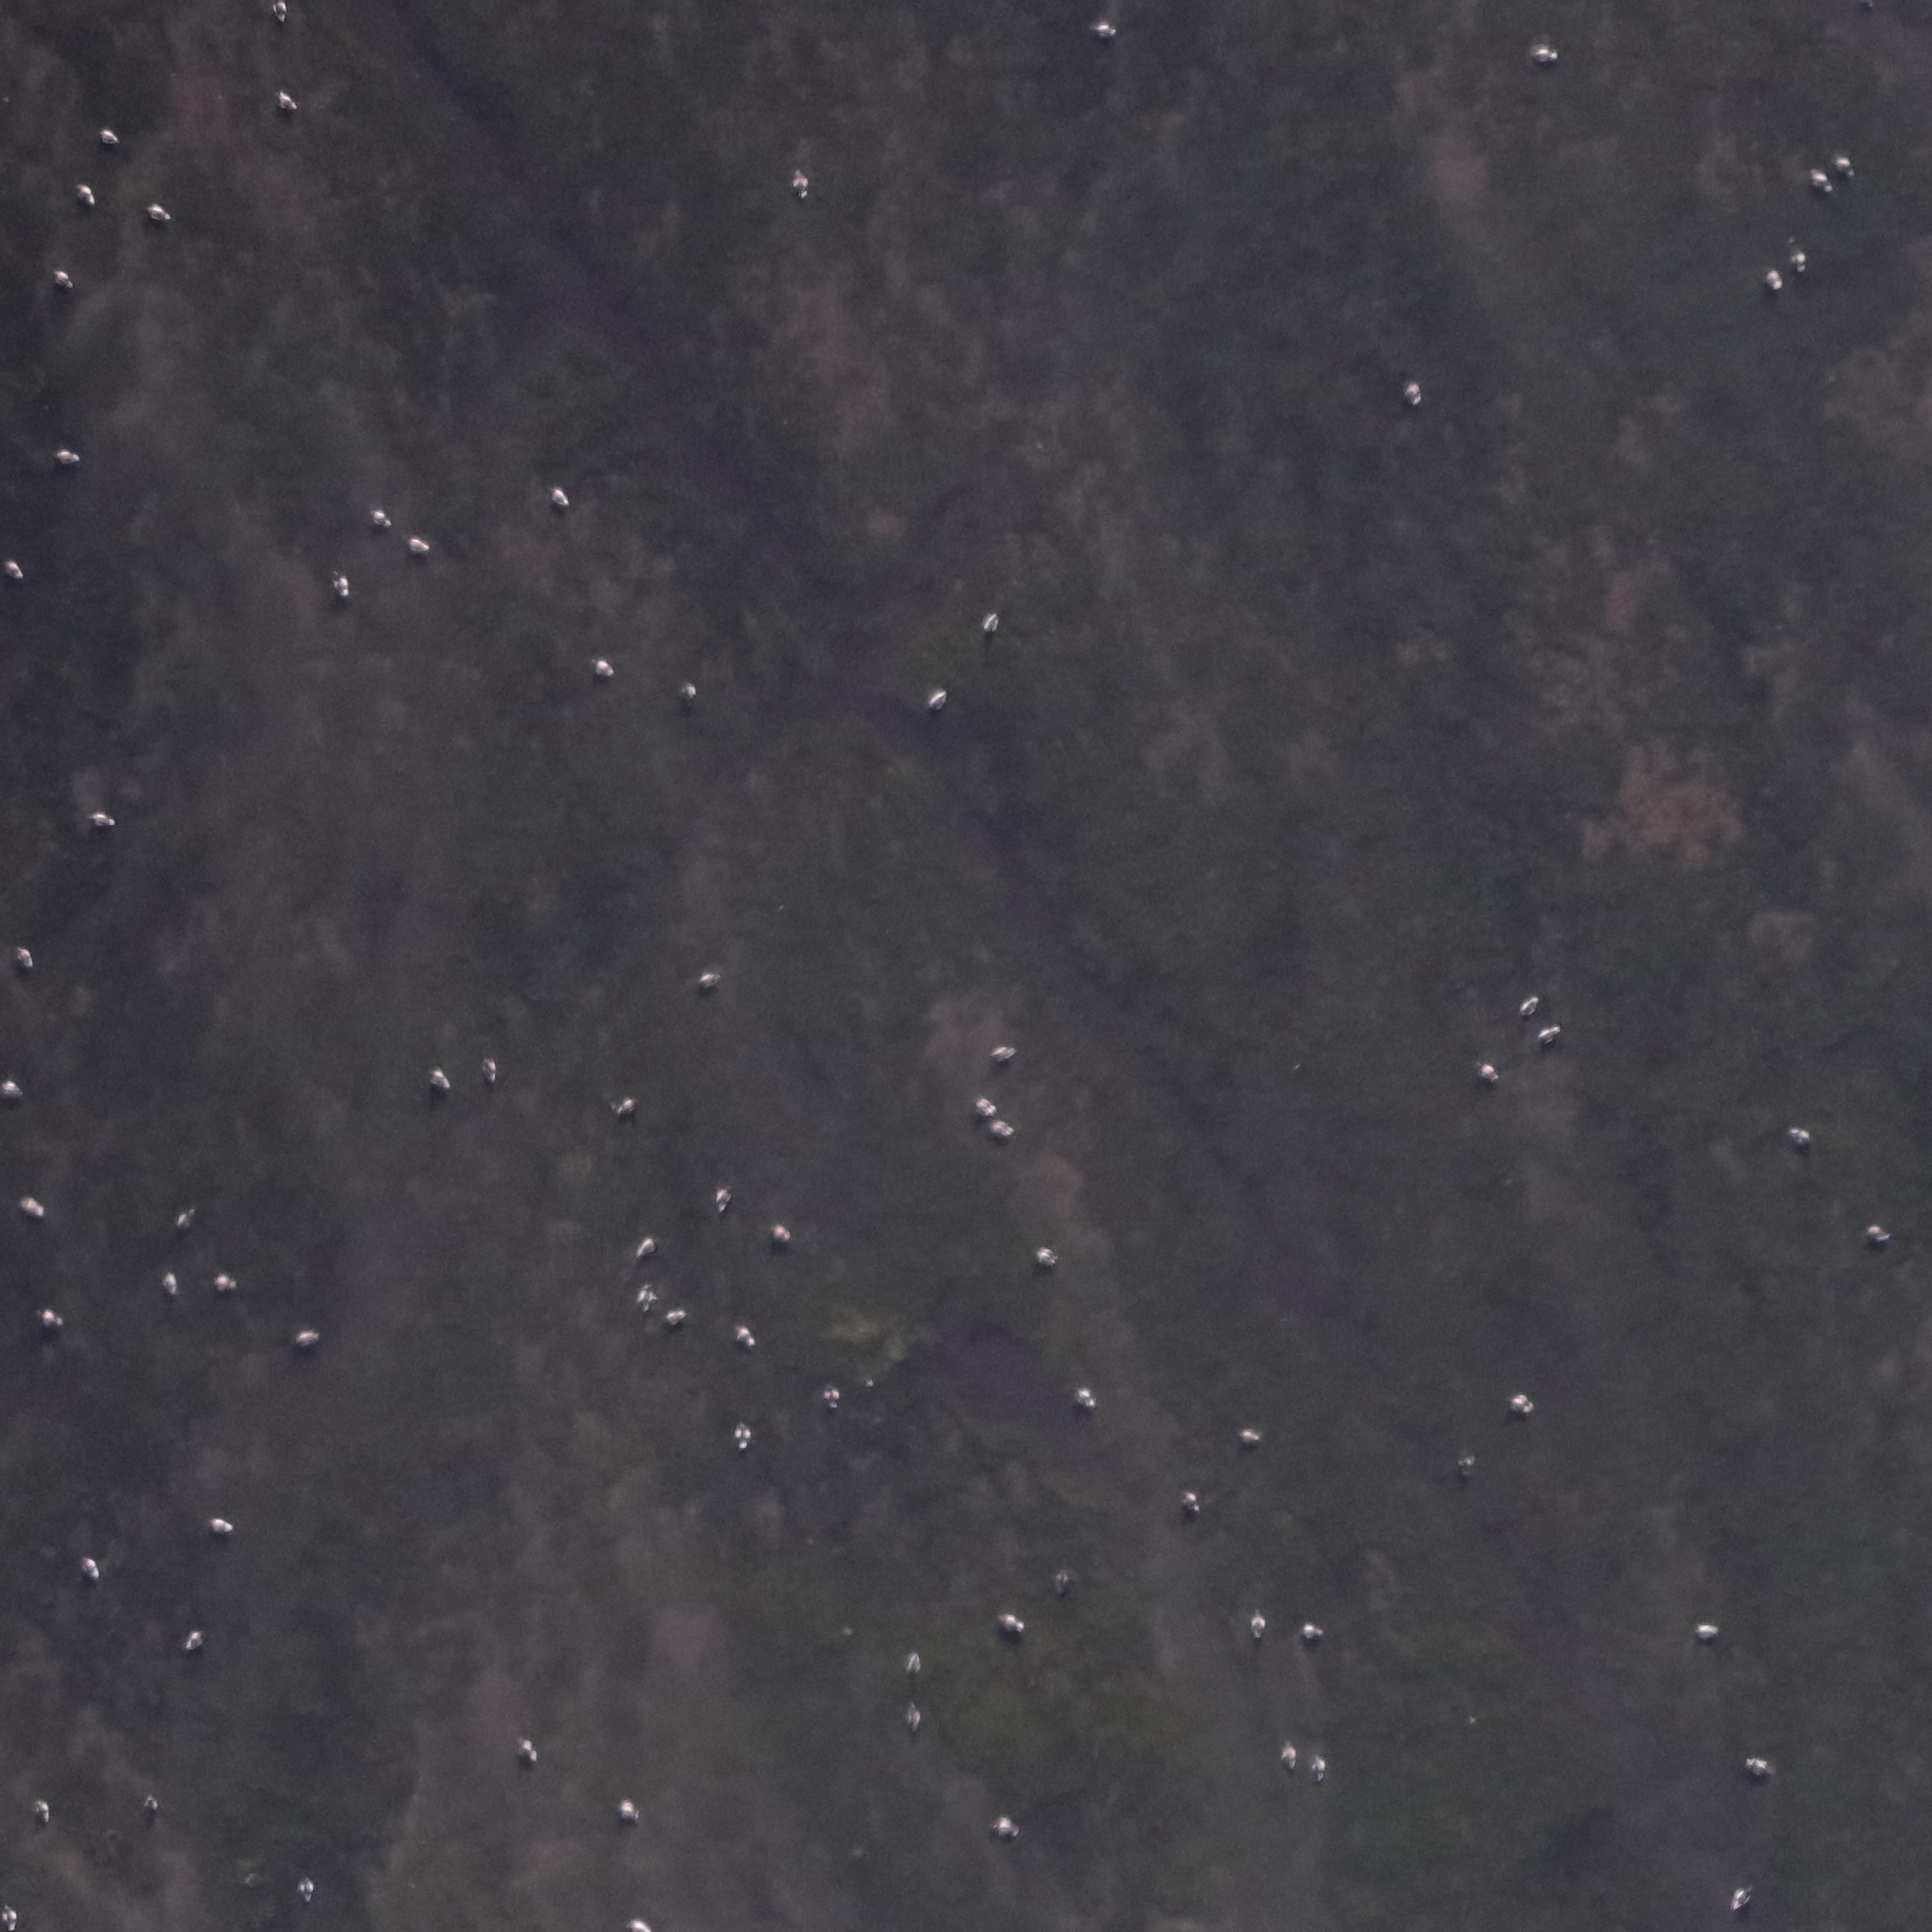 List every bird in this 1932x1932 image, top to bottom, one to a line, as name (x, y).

brant (282, 11)
brant (1116, 20)
brant (1540, 69)
brant (288, 102)
brant (107, 153)
brant (1835, 168)
brant (805, 180)
brant (1814, 189)
brant (90, 202)
brant (171, 214)
brant (1793, 267)
brant (61, 280)
brant (1777, 284)
brant (1416, 405)
brant (76, 459)
brant (553, 505)
brant (389, 520)
brant (426, 545)
brant (20, 577)
brant (340, 599)
brant (990, 626)
brant (603, 660)
brant (688, 694)
brant (936, 701)
brant (115, 824)
brant (15, 956)
brant (715, 973)
brant (1533, 1003)
brant (1541, 1040)
brant (998, 1047)
brant (1484, 1063)
brant (506, 1070)
brant (444, 1074)
brant (19, 1095)
brant (986, 1103)
brant (630, 1109)
brant (1016, 1130)
brant (1802, 1138)
brant (30, 1195)
brant (716, 1198)
brant (194, 1212)
brant (1879, 1228)
brant (653, 1230)
brant (780, 1232)
brant (1048, 1258)
brant (231, 1276)
brant (650, 1289)
brant (169, 1297)
brant (47, 1304)
brant (681, 1315)
brant (752, 1336)
brant (307, 1338)
brant (833, 1391)
brant (1091, 1399)
brant (1515, 1406)
brant (750, 1429)
brant (1259, 1432)
brant (1464, 1462)
brant (1192, 1505)
brant (223, 1529)
brant (96, 1579)
brant (1076, 1584)
brant (1016, 1620)
brant (1262, 1621)
brant (1316, 1625)
brant (1707, 1630)
brant (184, 1646)
brant (918, 1658)
brant (909, 1730)
brant (1286, 1748)
brant (539, 1750)
brant (1750, 1766)
brant (1324, 1773)
brant (154, 1803)
brant (56, 1807)
brant (635, 1820)
brant (1011, 1827)
brant (301, 1887)
brant (1743, 1896)
brant (11, 1914)
brant (633, 1926)